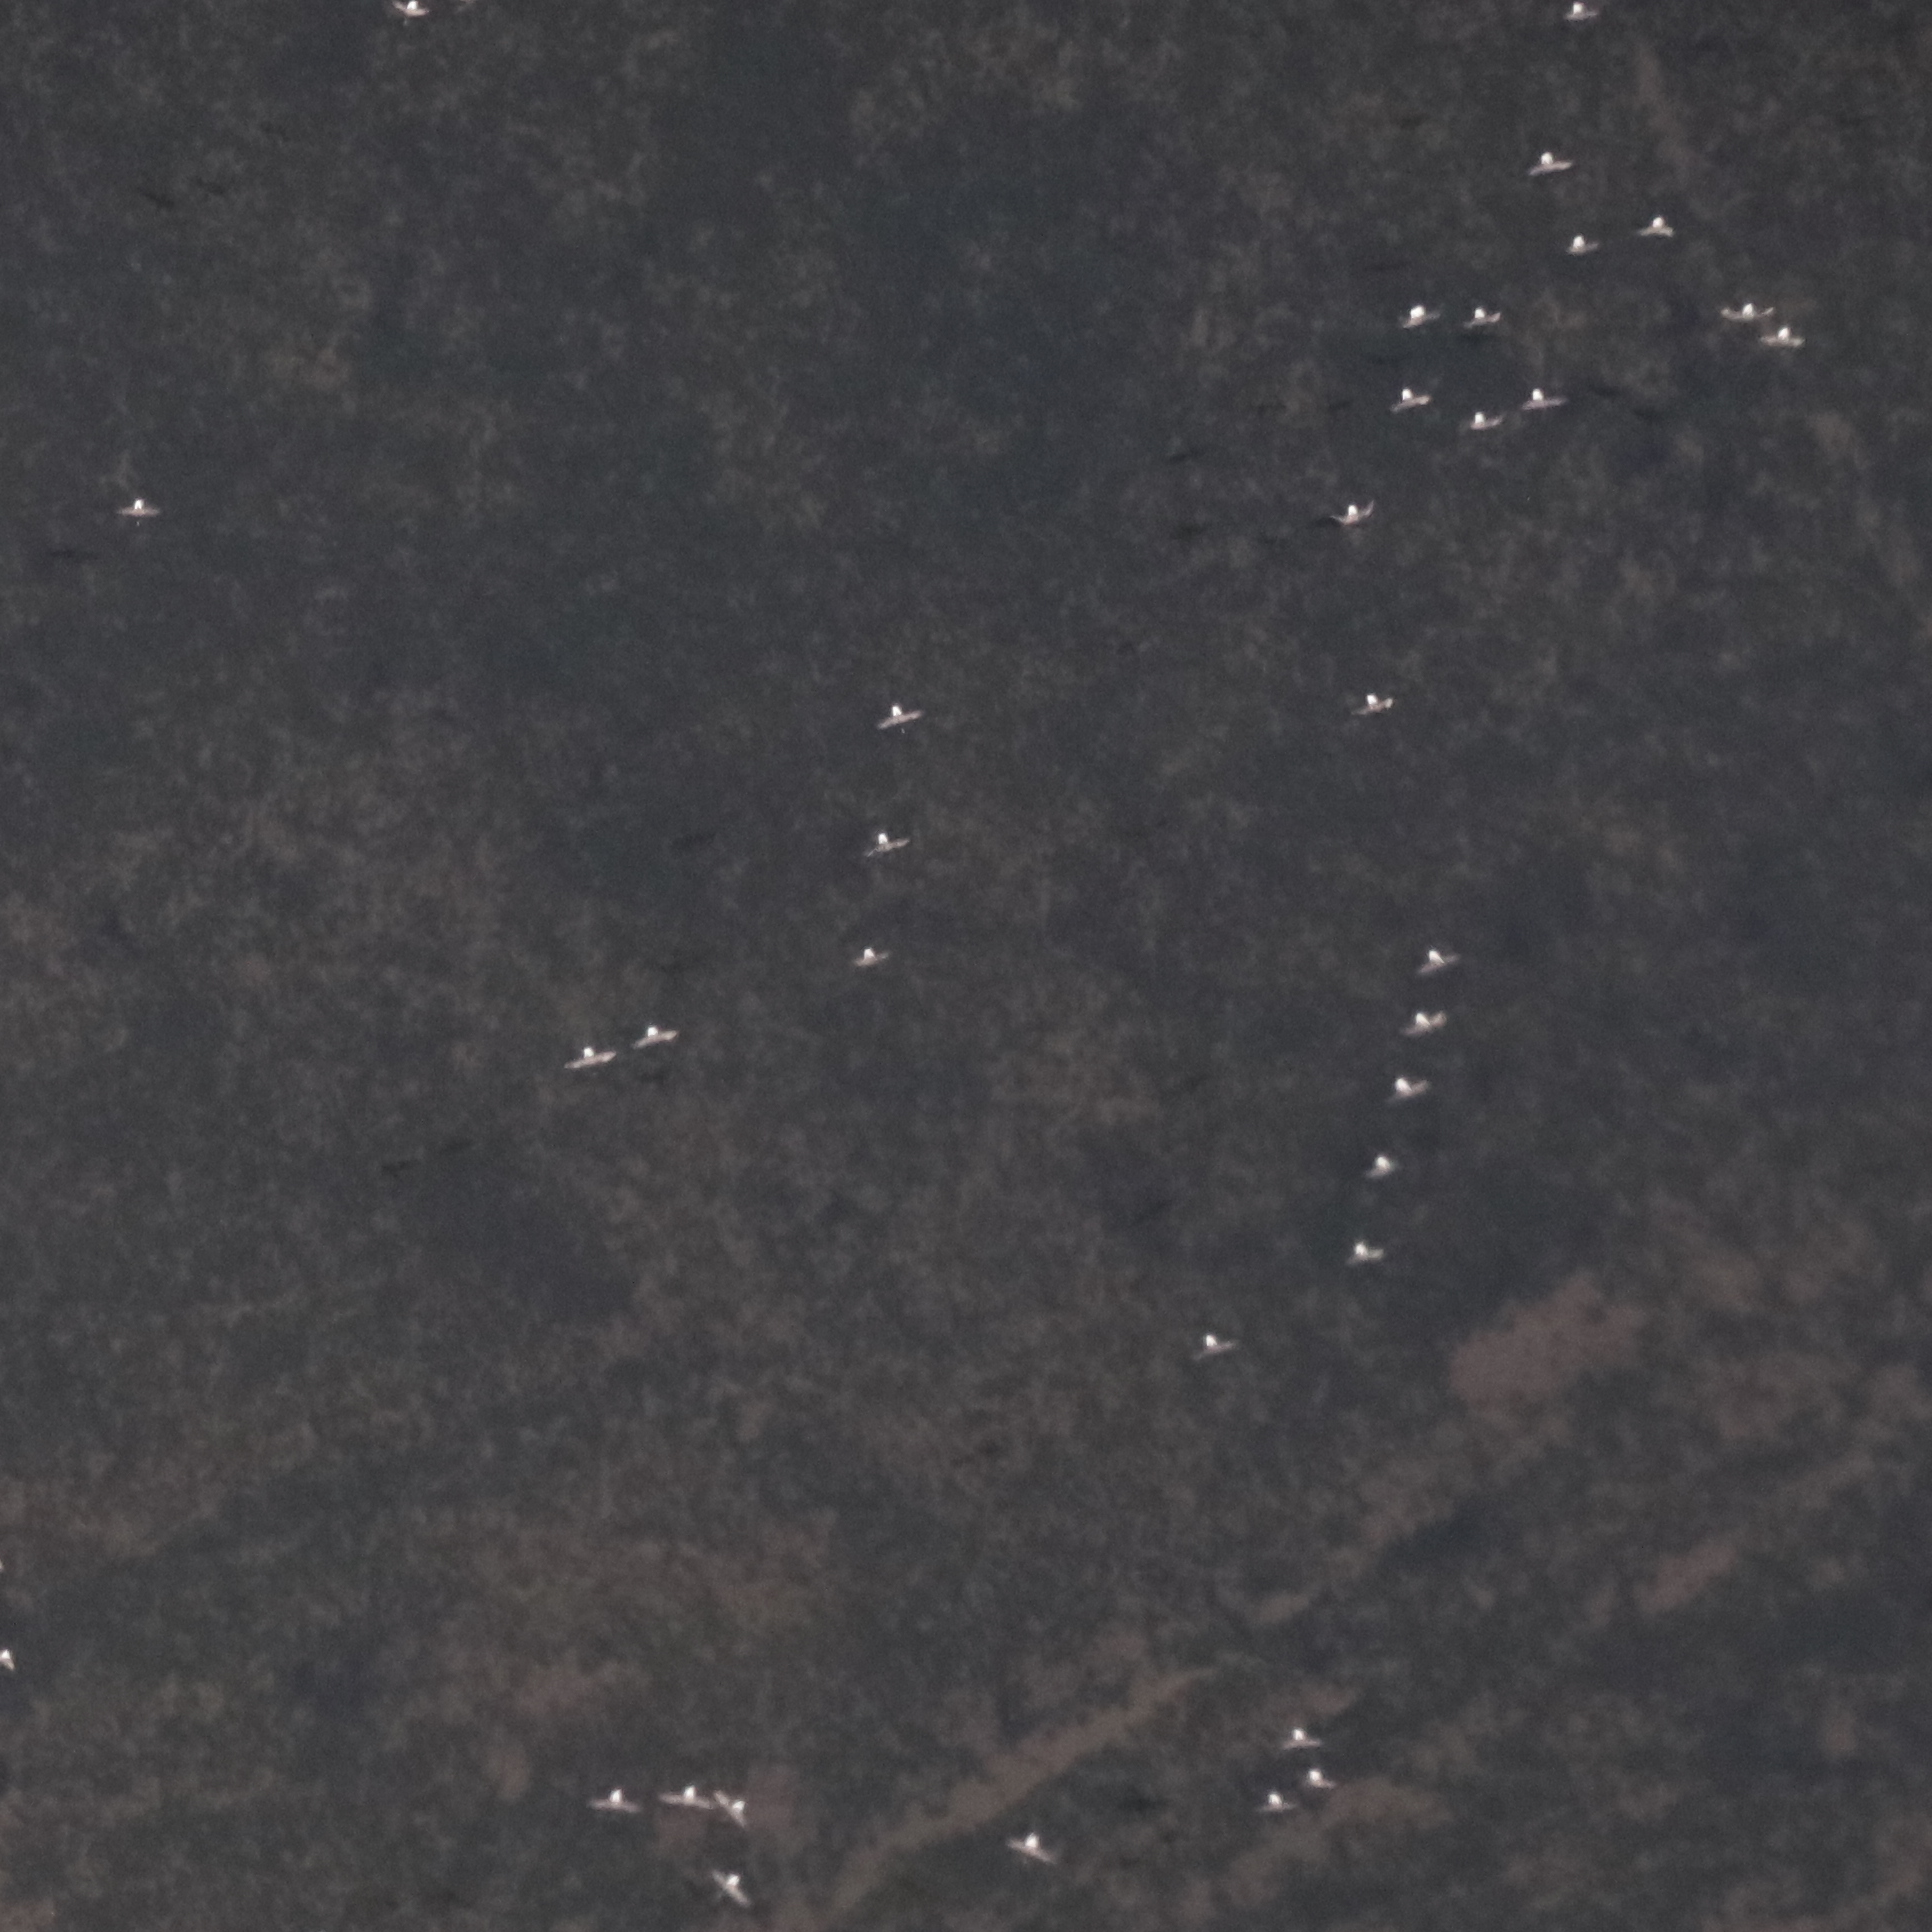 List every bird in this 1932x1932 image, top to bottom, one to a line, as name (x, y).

brant (1588, 2)
brant (398, 16)
brant (1554, 155)
brant (1663, 226)
brant (1588, 238)
brant (1753, 311)
brant (1424, 320)
brant (1479, 325)
brant (1784, 345)
brant (1412, 402)
brant (1540, 406)
brant (1477, 420)
brant (1360, 506)
brant (135, 512)
brant (1380, 704)
brant (905, 716)
brant (880, 860)
brant (1428, 954)
brant (868, 968)
brant (1425, 1012)
brant (653, 1040)
brant (587, 1066)
brant (1397, 1092)
brant (1382, 1162)
brant (1371, 1252)
brant (1224, 1341)
brant (2, 1668)
brant (1294, 1745)
brant (1308, 1787)
brant (688, 1792)
brant (624, 1796)
brant (1270, 1803)
brant (733, 1817)
brant (1029, 1852)
brant (731, 1879)